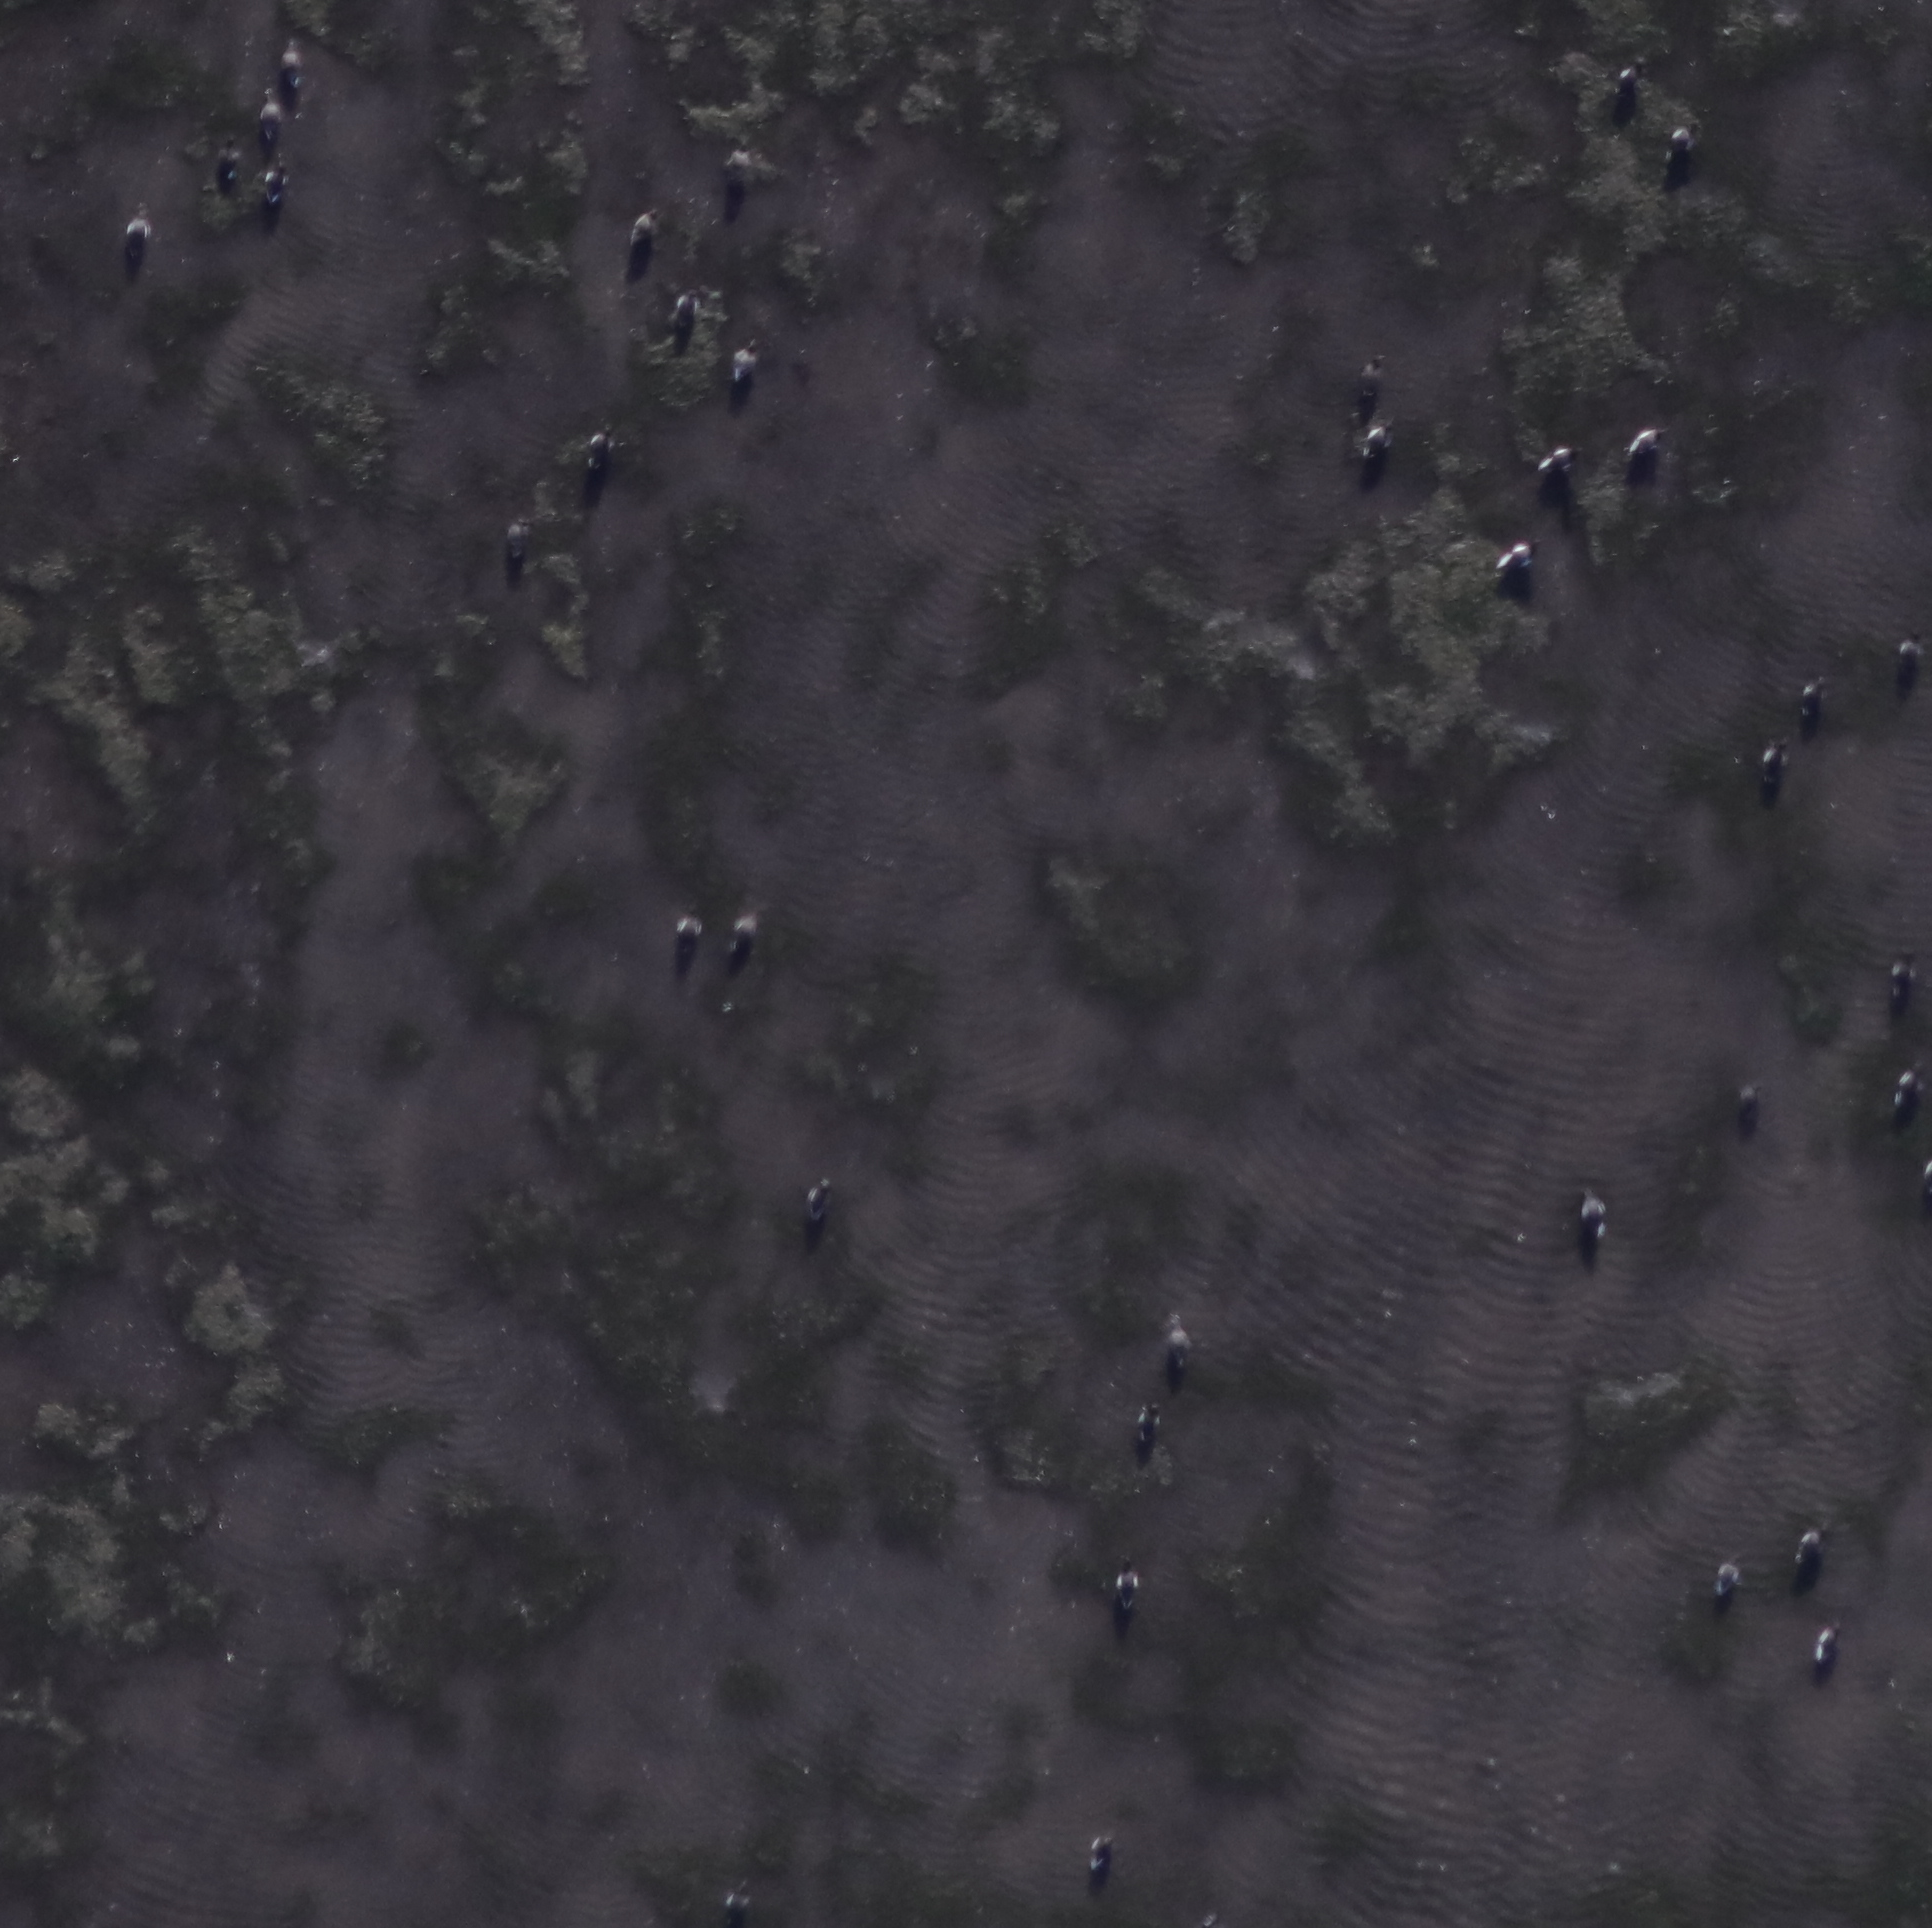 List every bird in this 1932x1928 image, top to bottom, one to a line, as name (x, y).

brant (289, 65)
brant (1631, 77)
brant (272, 111)
brant (1687, 148)
brant (230, 153)
brant (740, 178)
brant (282, 187)
brant (139, 236)
brant (636, 240)
brant (688, 315)
brant (741, 375)
brant (1368, 378)
brant (1379, 441)
brant (598, 444)
brant (1647, 452)
brant (1559, 458)
brant (510, 534)
brant (1512, 554)
brant (1920, 651)
brant (1812, 694)
brant (1776, 766)
brant (689, 931)
brant (752, 935)
brant (1897, 977)
brant (1906, 1080)
brant (1748, 1102)
brant (818, 1208)
brant (1588, 1210)
emperor goose (1182, 1346)
brant (1144, 1430)
brant (1816, 1543)
brant (1725, 1578)
brant (1127, 1583)
brant (1828, 1648)
brant (1097, 1848)
brant (740, 1905)